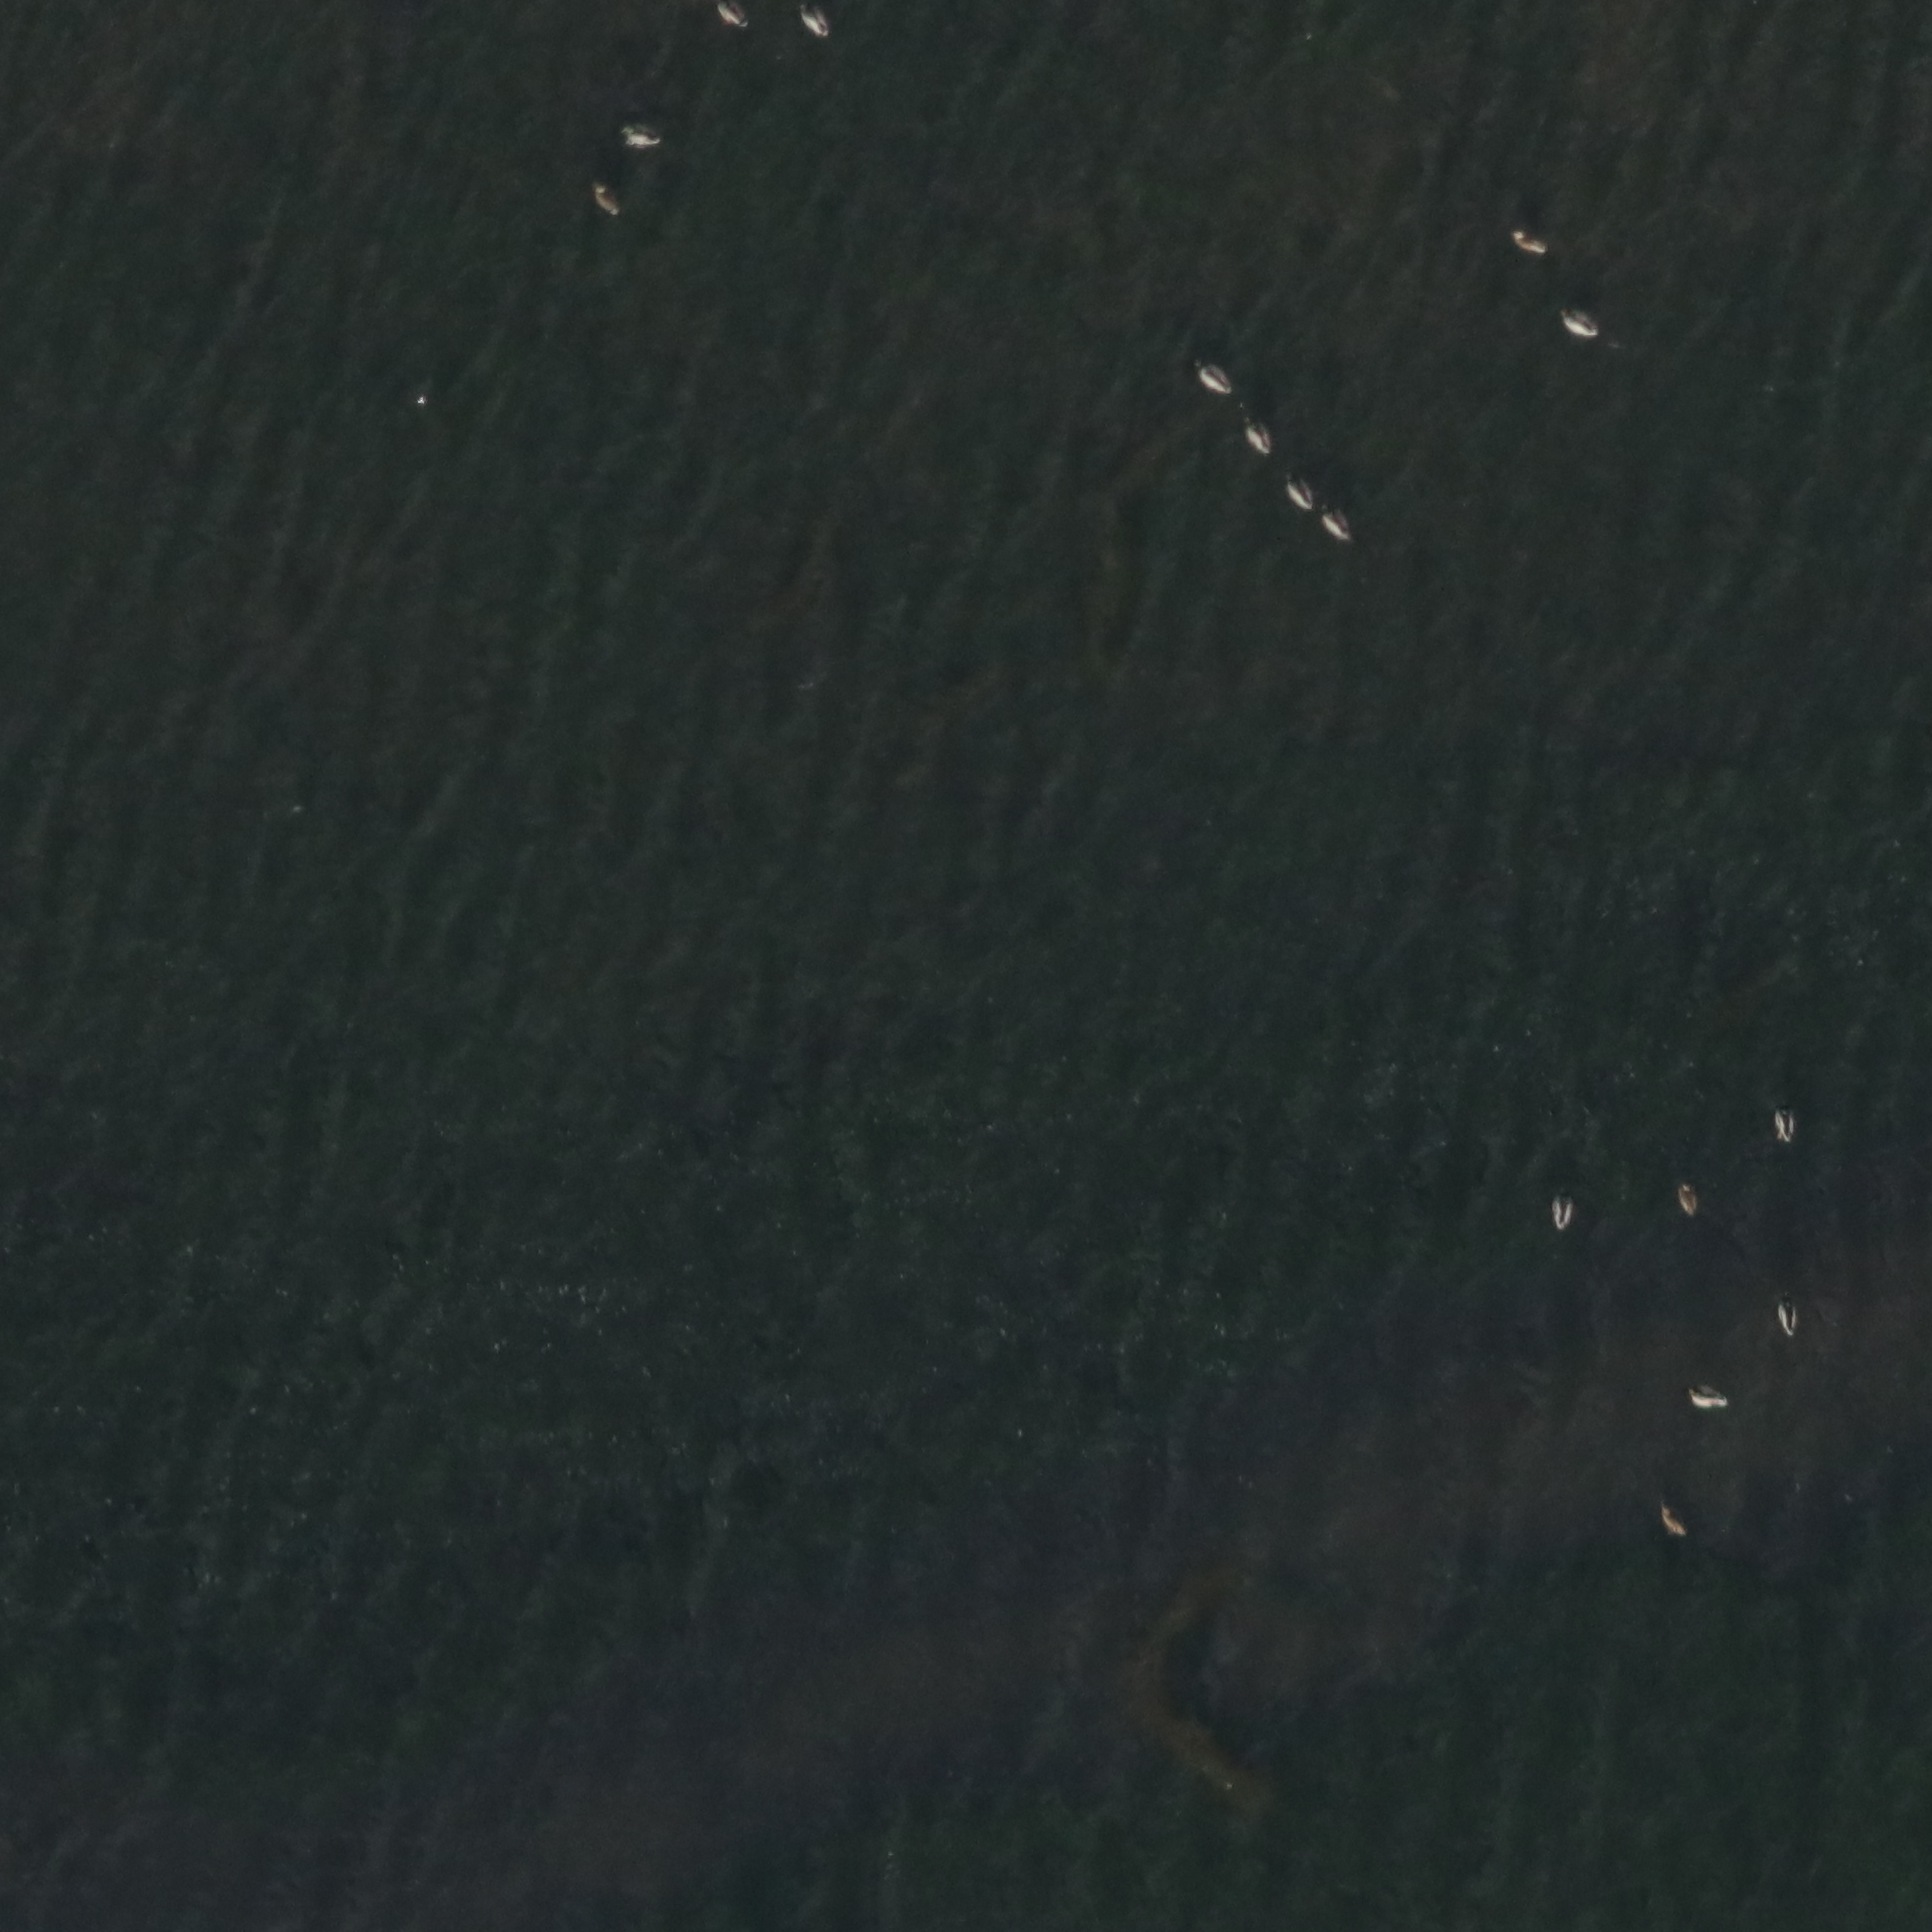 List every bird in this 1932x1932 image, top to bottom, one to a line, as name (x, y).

other bird (730, 15)
other bird (811, 19)
other bird (646, 135)
other bird (609, 196)
other bird (1529, 242)
other bird (1584, 323)
other bird (1218, 376)
other bird (1265, 439)
other bird (1304, 493)
other bird (1343, 522)
other bird (1784, 1123)
other bird (1690, 1201)
other bird (1563, 1210)
other bird (1789, 1317)
other bird (1707, 1396)
other bird (1669, 1517)